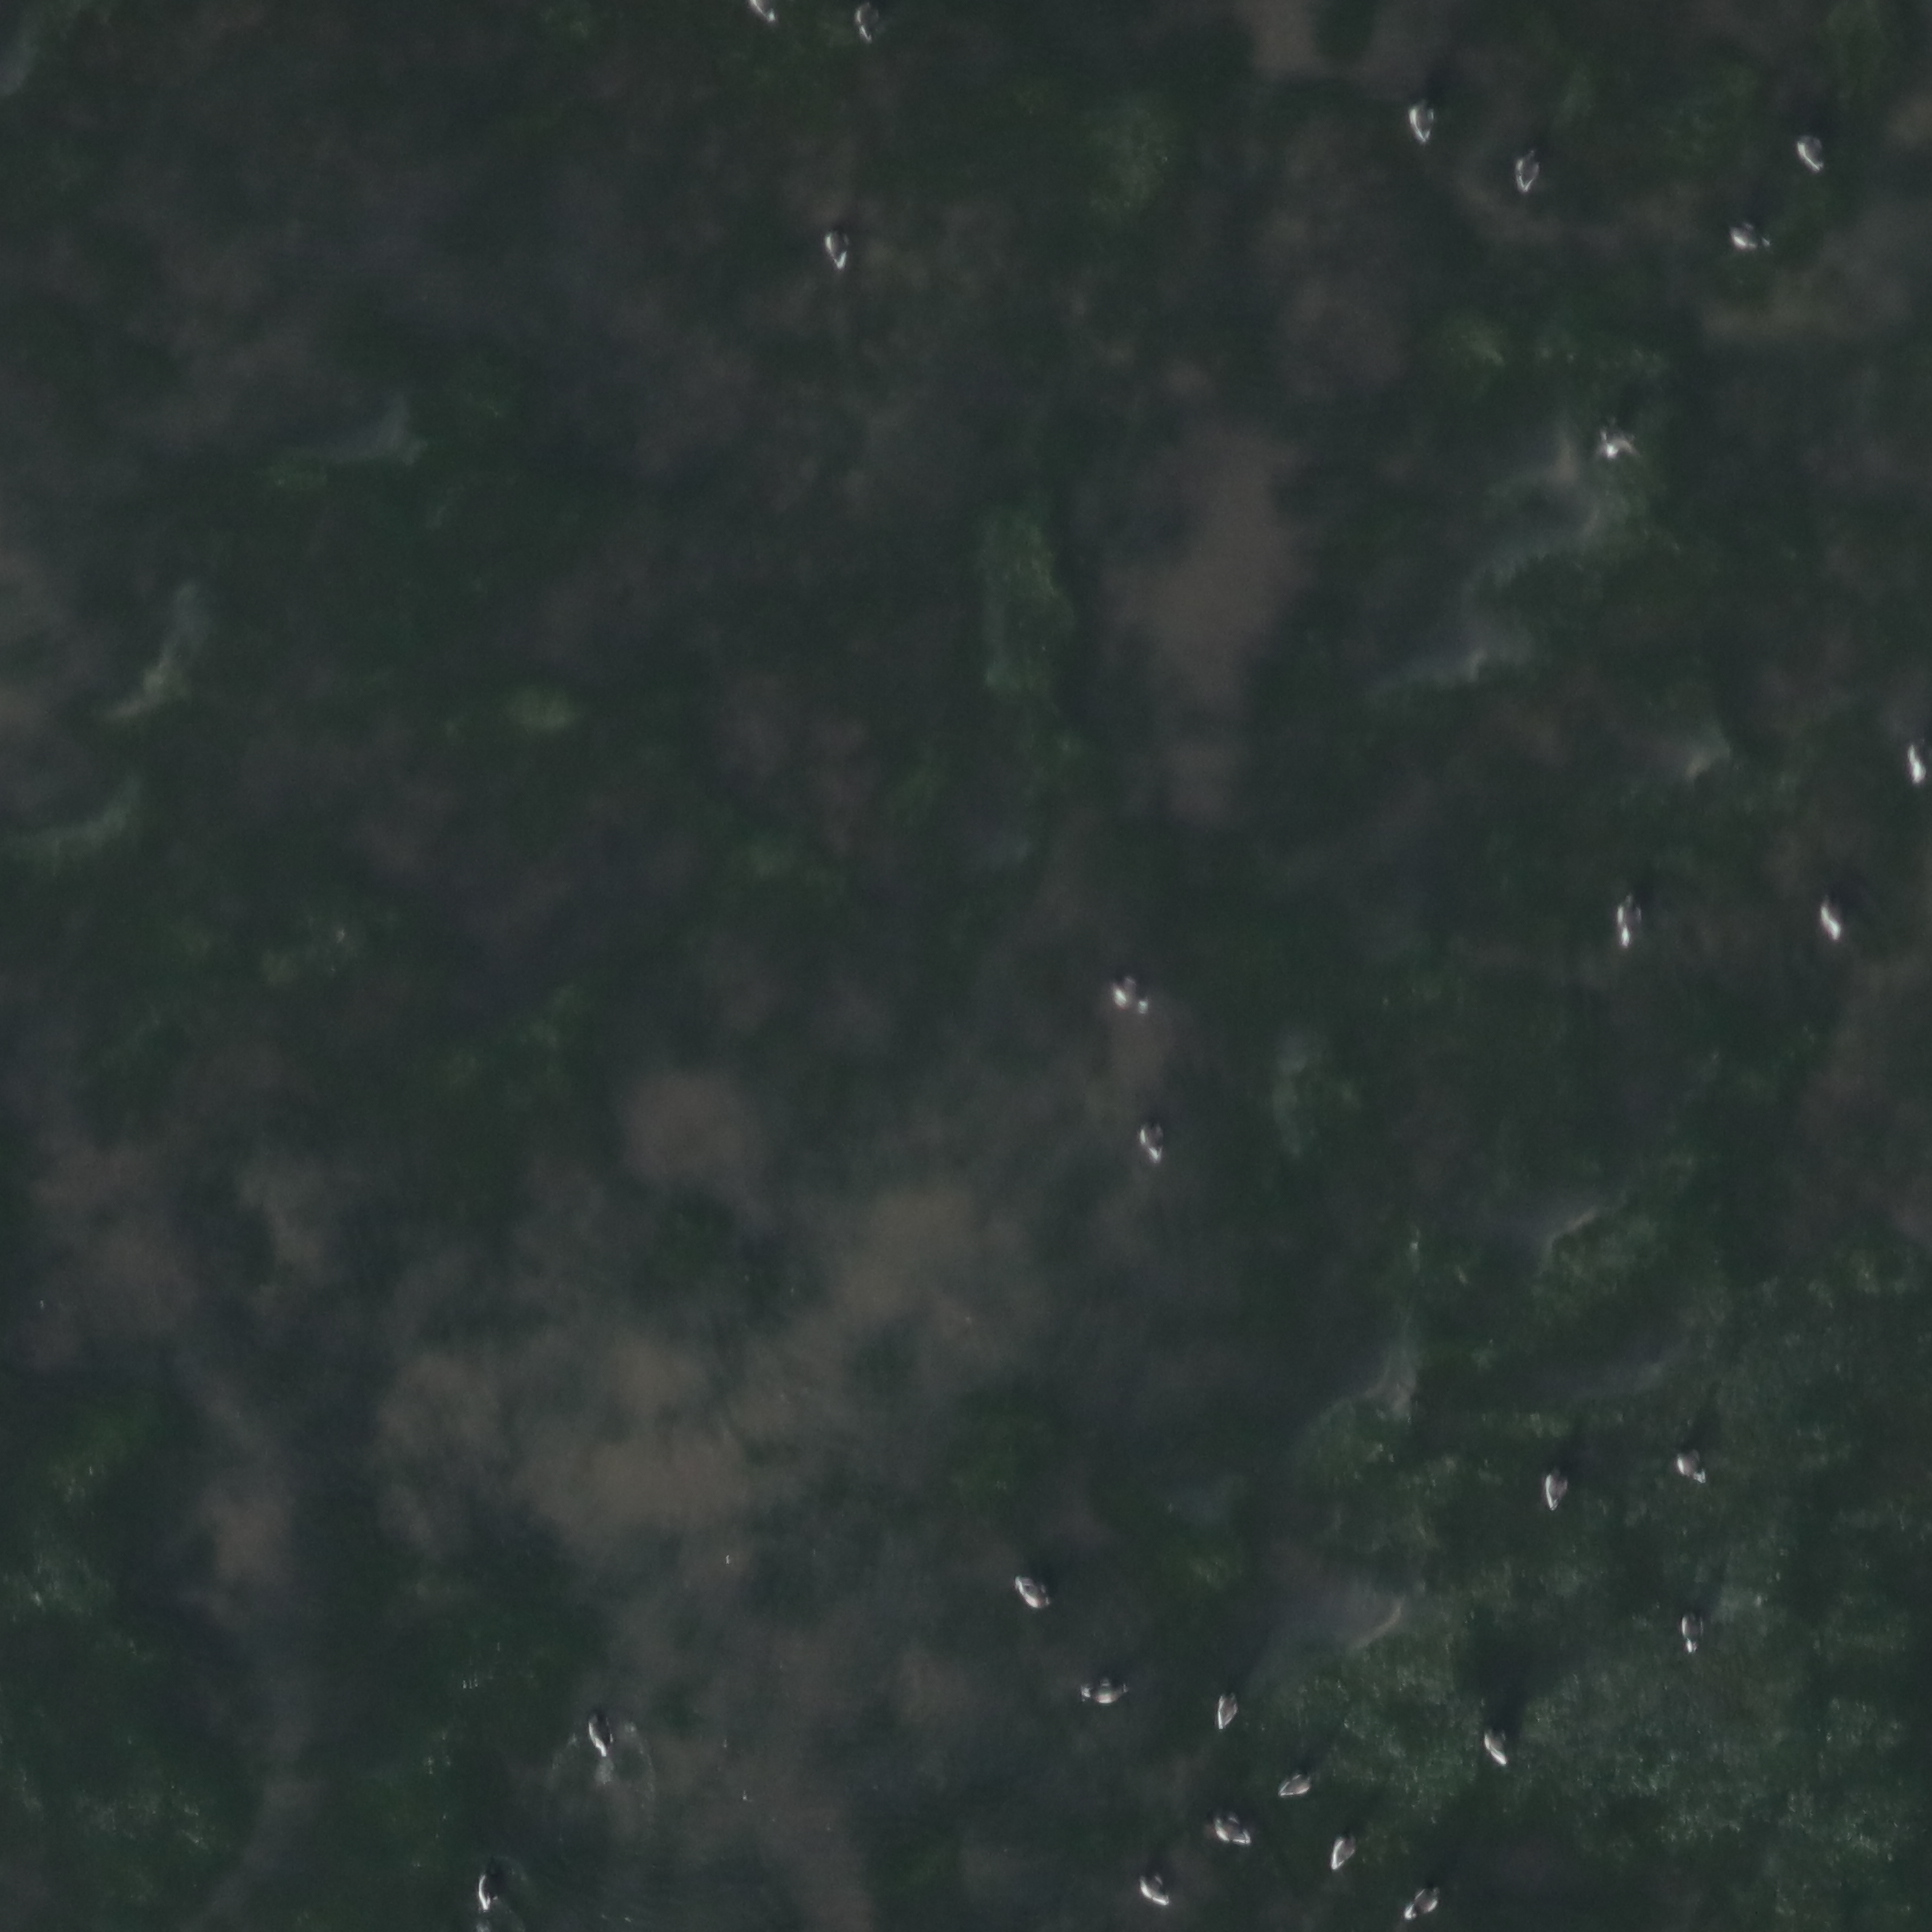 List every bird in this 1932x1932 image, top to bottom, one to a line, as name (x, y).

brant (763, 4)
brant (867, 17)
brant (1423, 120)
brant (1810, 151)
brant (1528, 170)
brant (1748, 237)
brant (839, 247)
brant (1615, 436)
brant (1923, 757)
brant (1832, 919)
brant (1627, 920)
brant (1127, 990)
brant (1154, 1138)
brant (1690, 1465)
brant (1557, 1487)
brant (1035, 1593)
brant (1691, 1631)
brant (1106, 1691)
brant (1225, 1709)
brant (600, 1735)
brant (1496, 1744)
brant (1296, 1782)
brant (1231, 1829)
brant (1342, 1852)
brant (488, 1888)
brant (1154, 1888)
brant (1422, 1903)